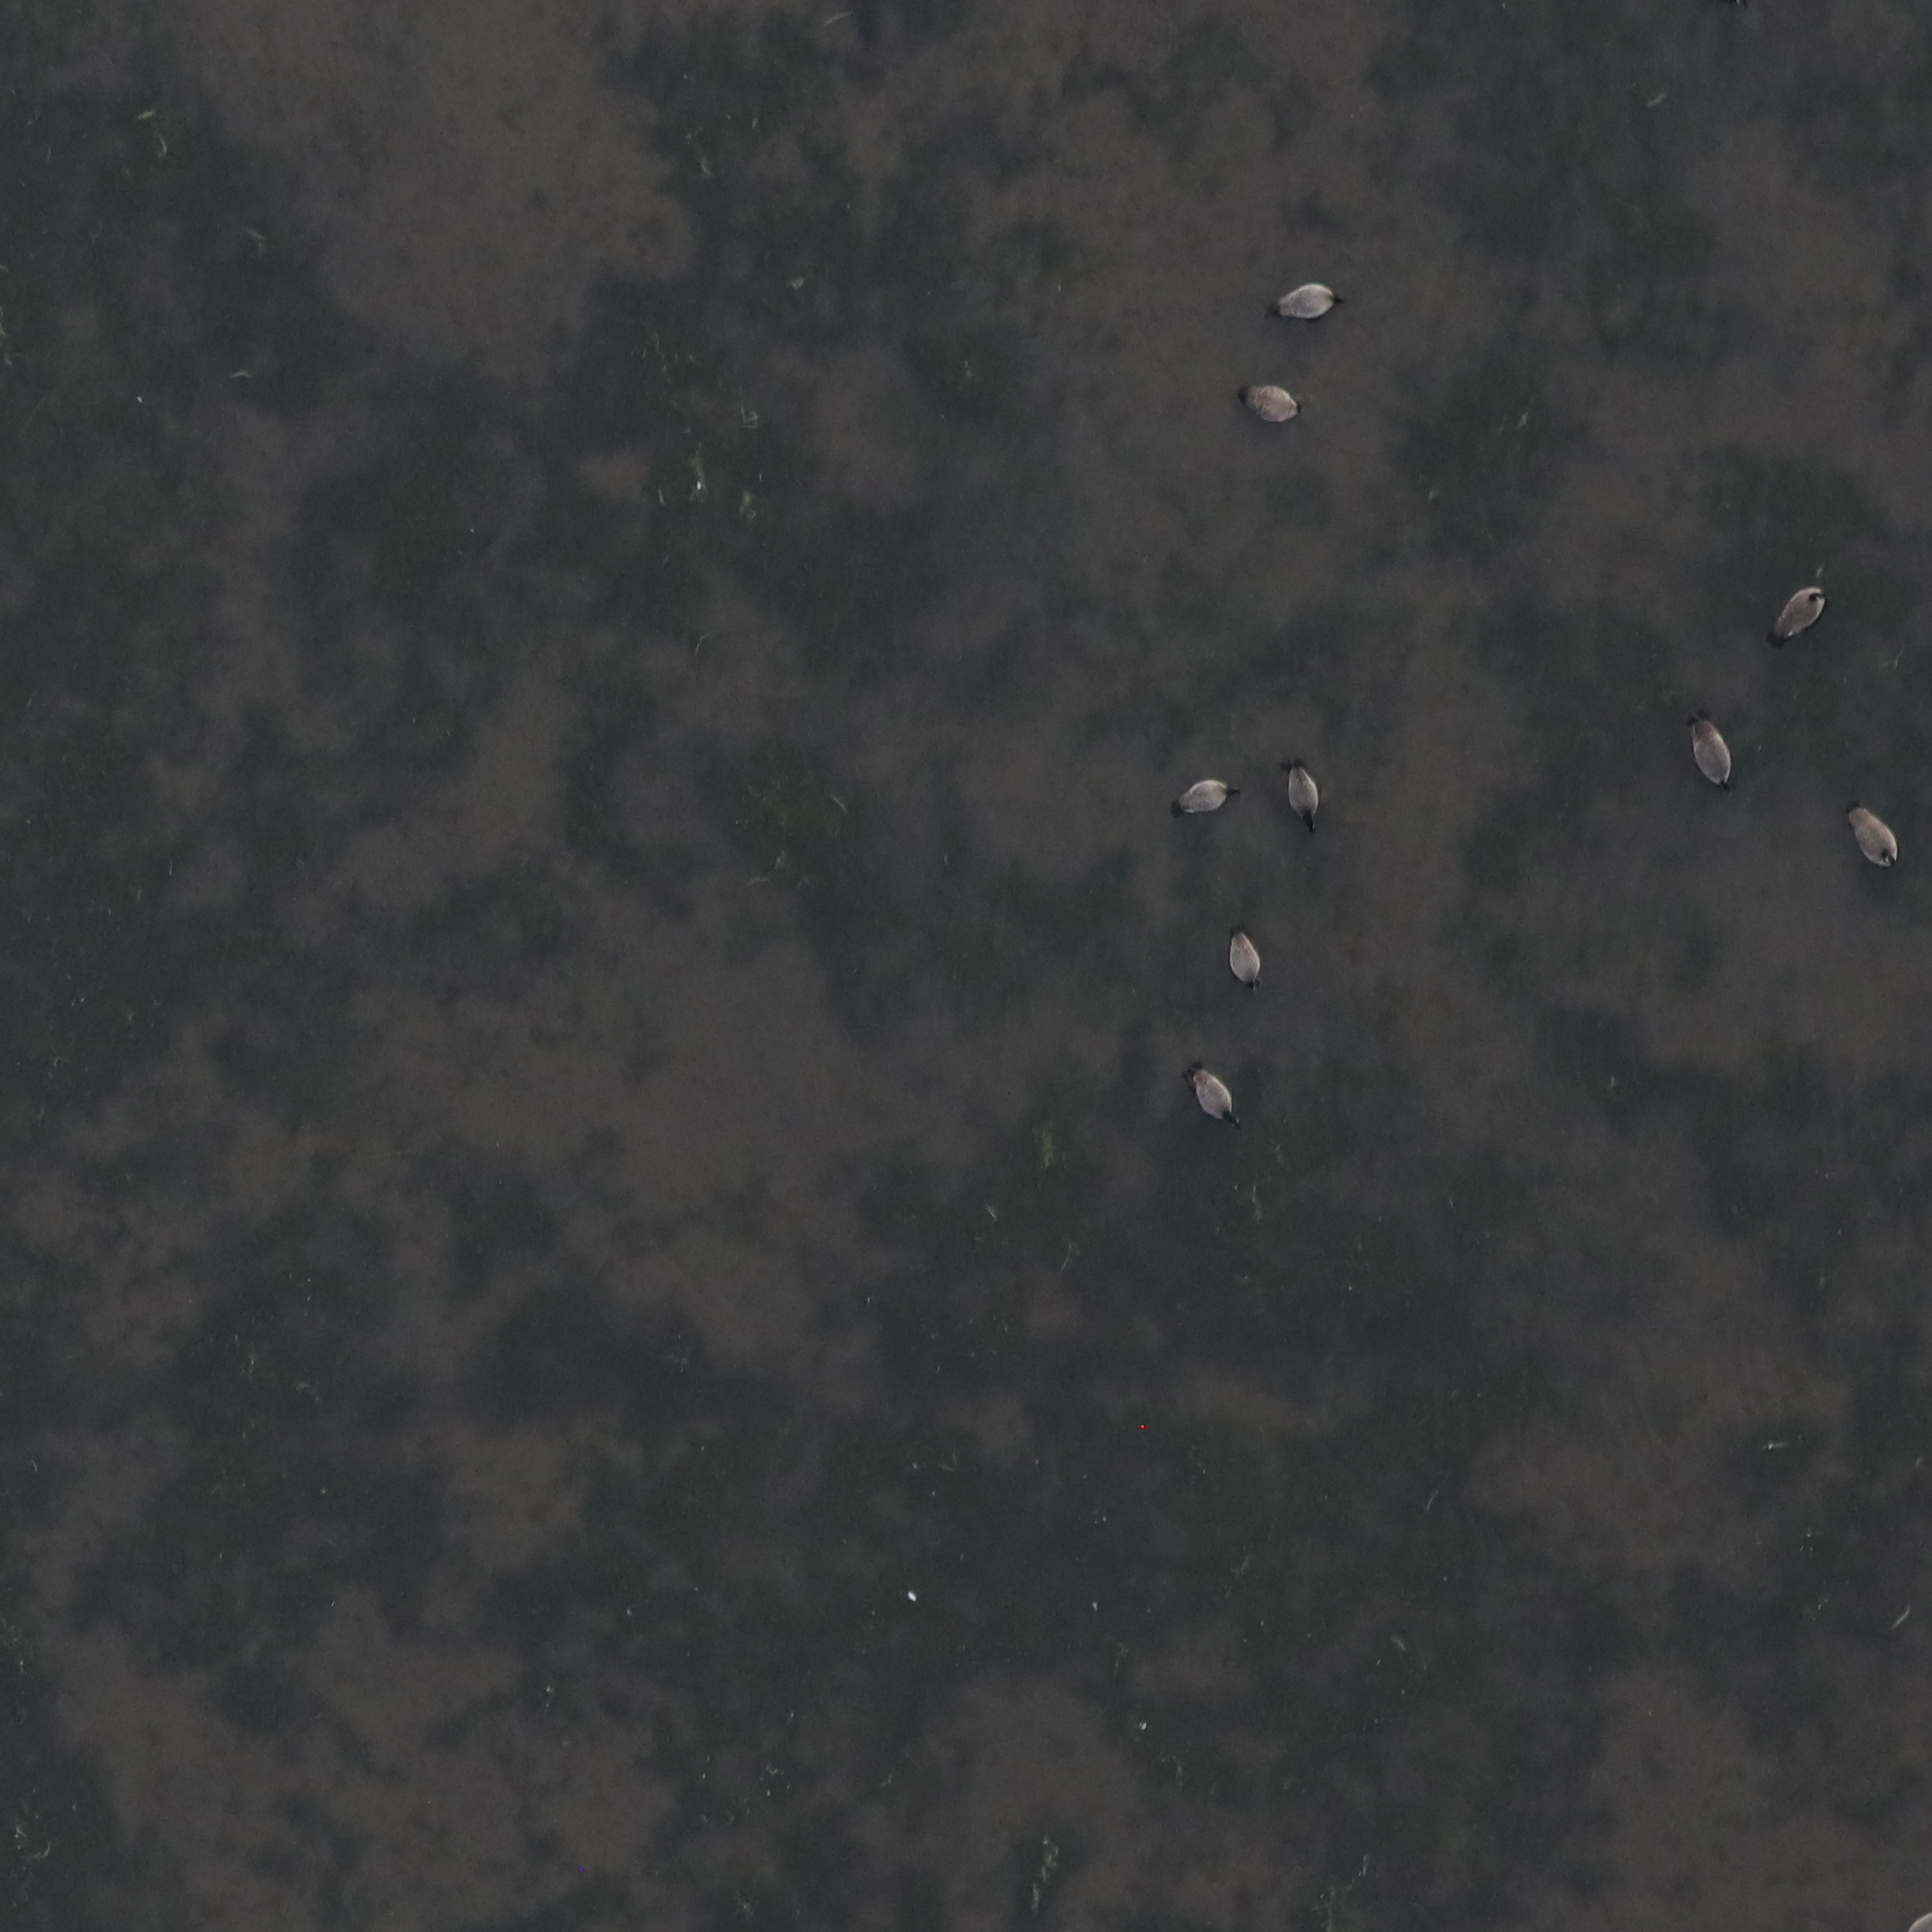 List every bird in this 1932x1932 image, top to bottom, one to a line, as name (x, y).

Canada goose (1306, 301)
Canada goose (1272, 405)
Canada goose (1799, 614)
Canada goose (1710, 753)
Canada goose (1301, 794)
Canada goose (1204, 798)
Canada goose (1873, 838)
Canada goose (1243, 959)
Canada goose (1212, 1096)
Canada goose (1928, 1931)